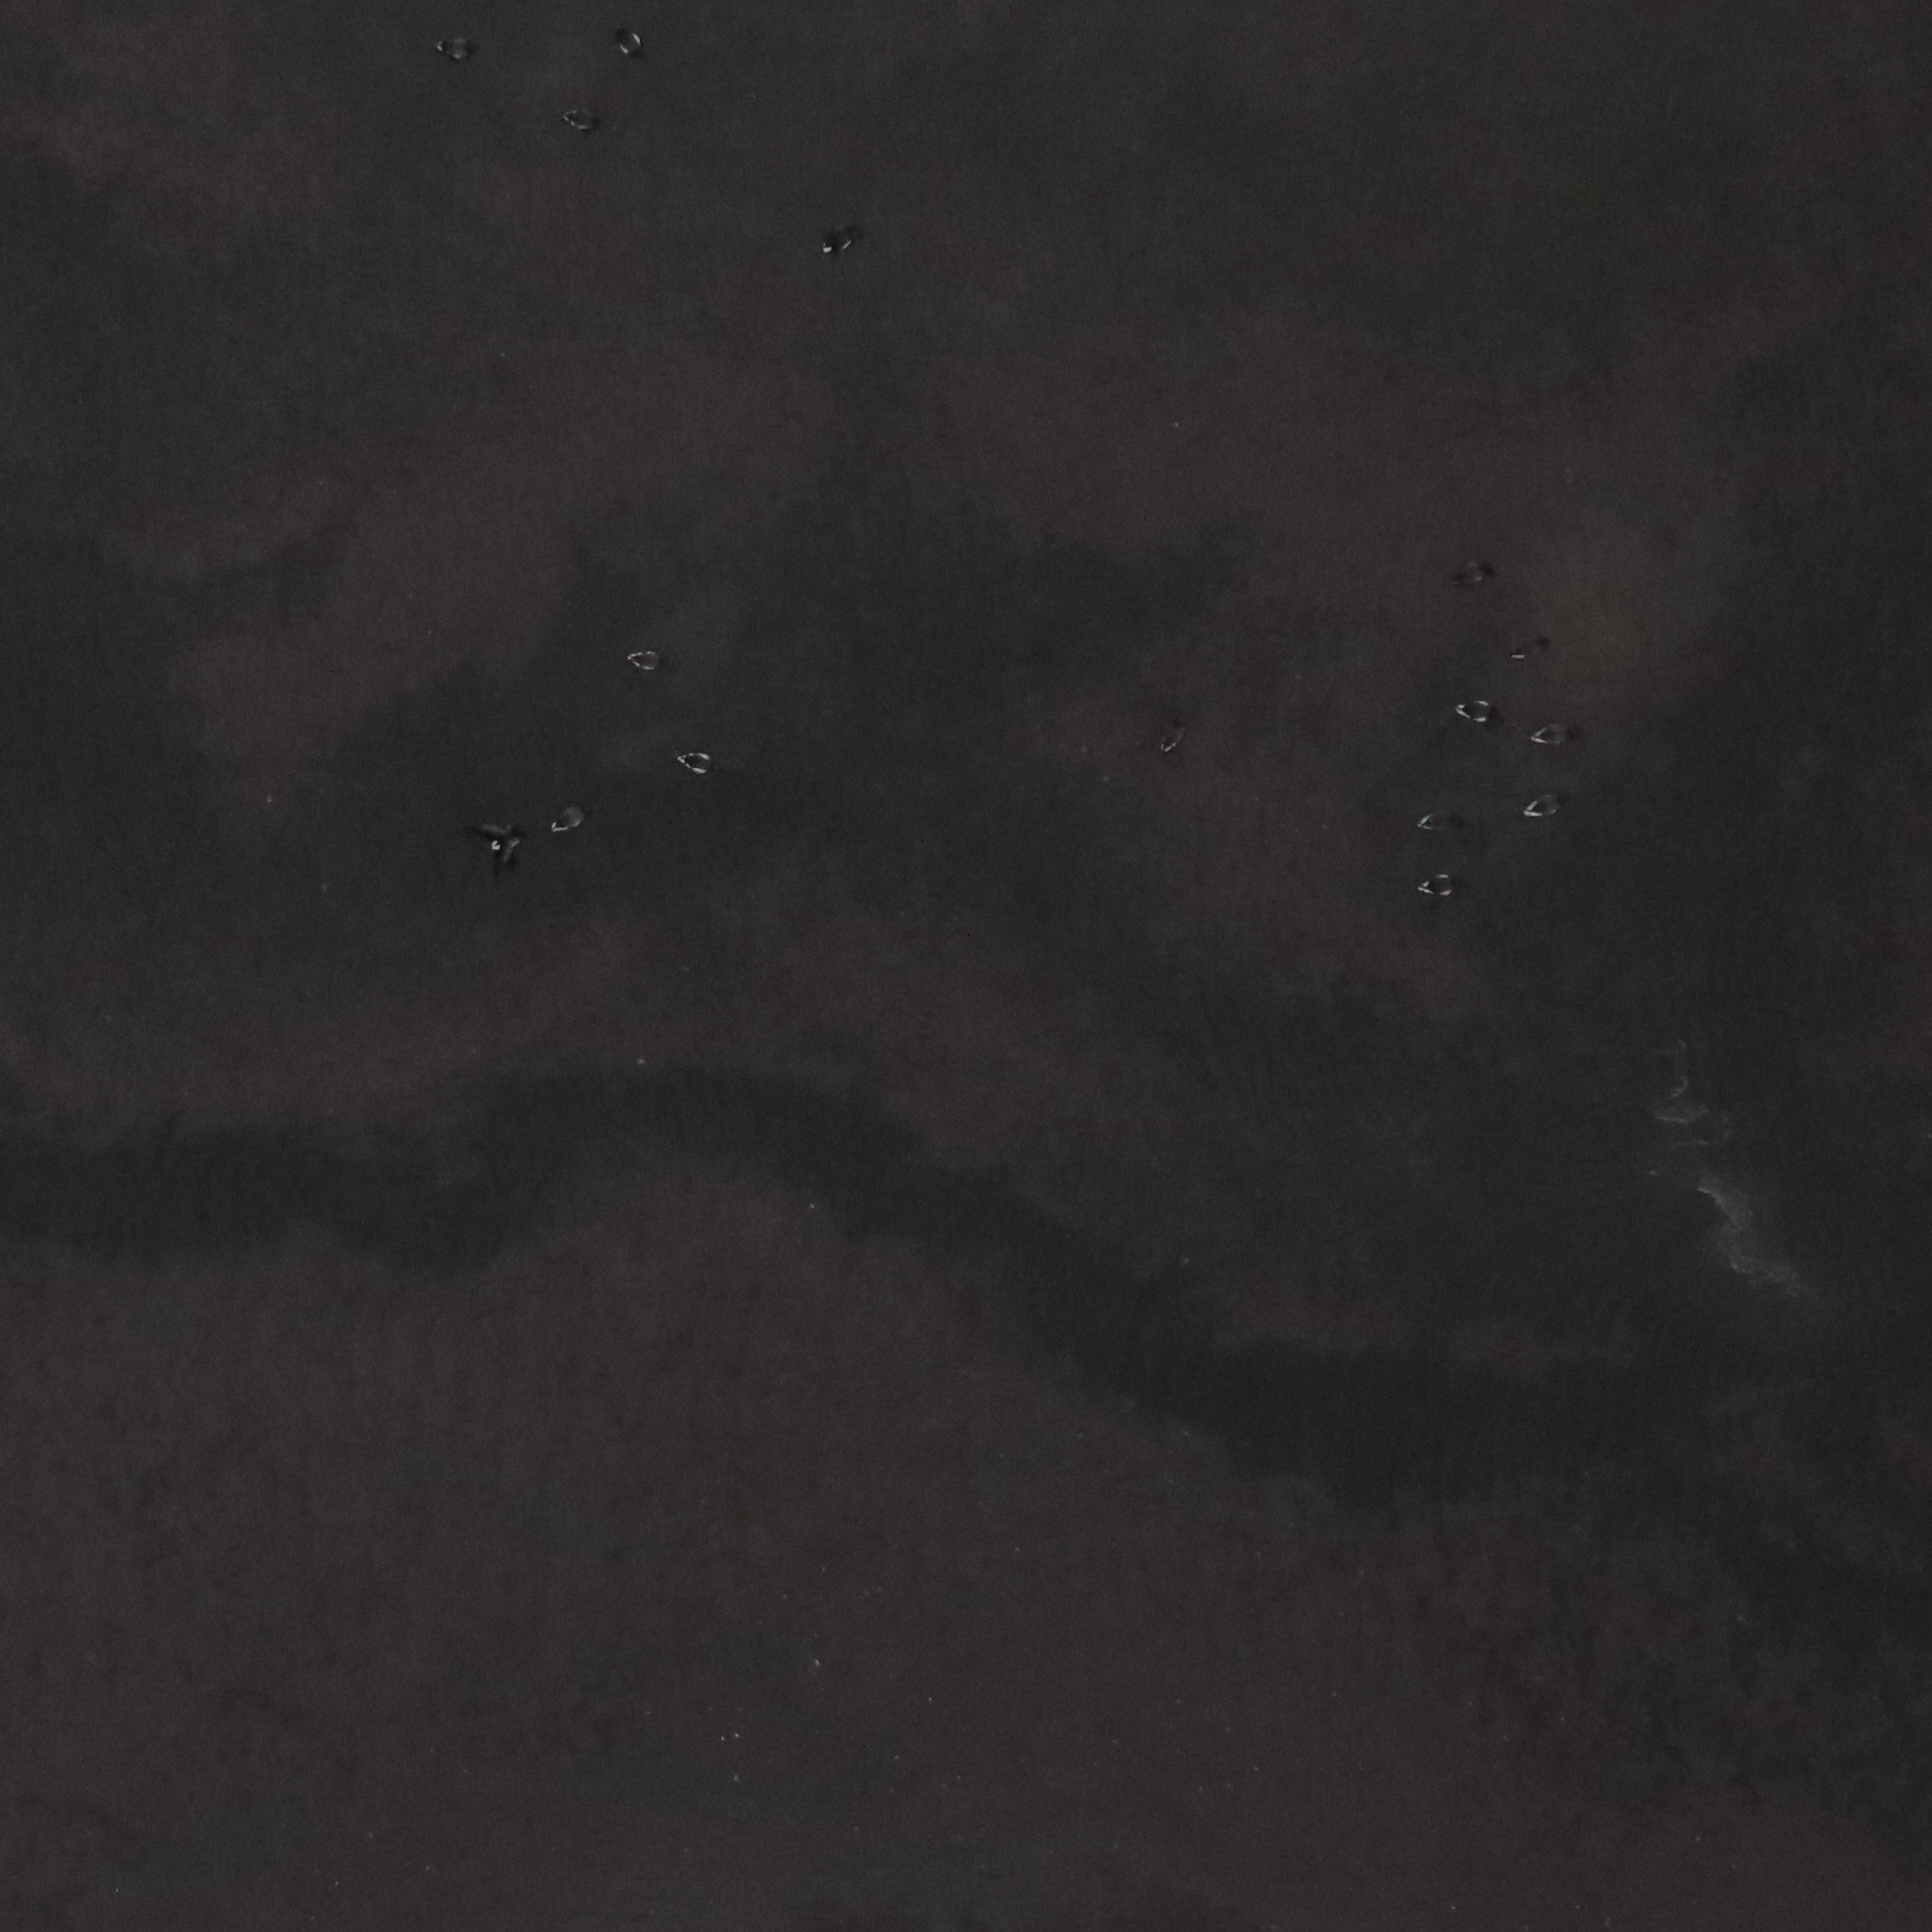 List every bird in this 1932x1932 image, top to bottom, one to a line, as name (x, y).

brant (631, 44)
brant (454, 49)
brant (581, 121)
brant (839, 239)
brant (1471, 572)
brant (1535, 648)
brant (646, 660)
brant (1479, 713)
brant (1174, 735)
brant (1551, 736)
brant (698, 762)
brant (1545, 804)
brant (570, 819)
brant (1441, 820)
brant (505, 842)
brant (1440, 885)